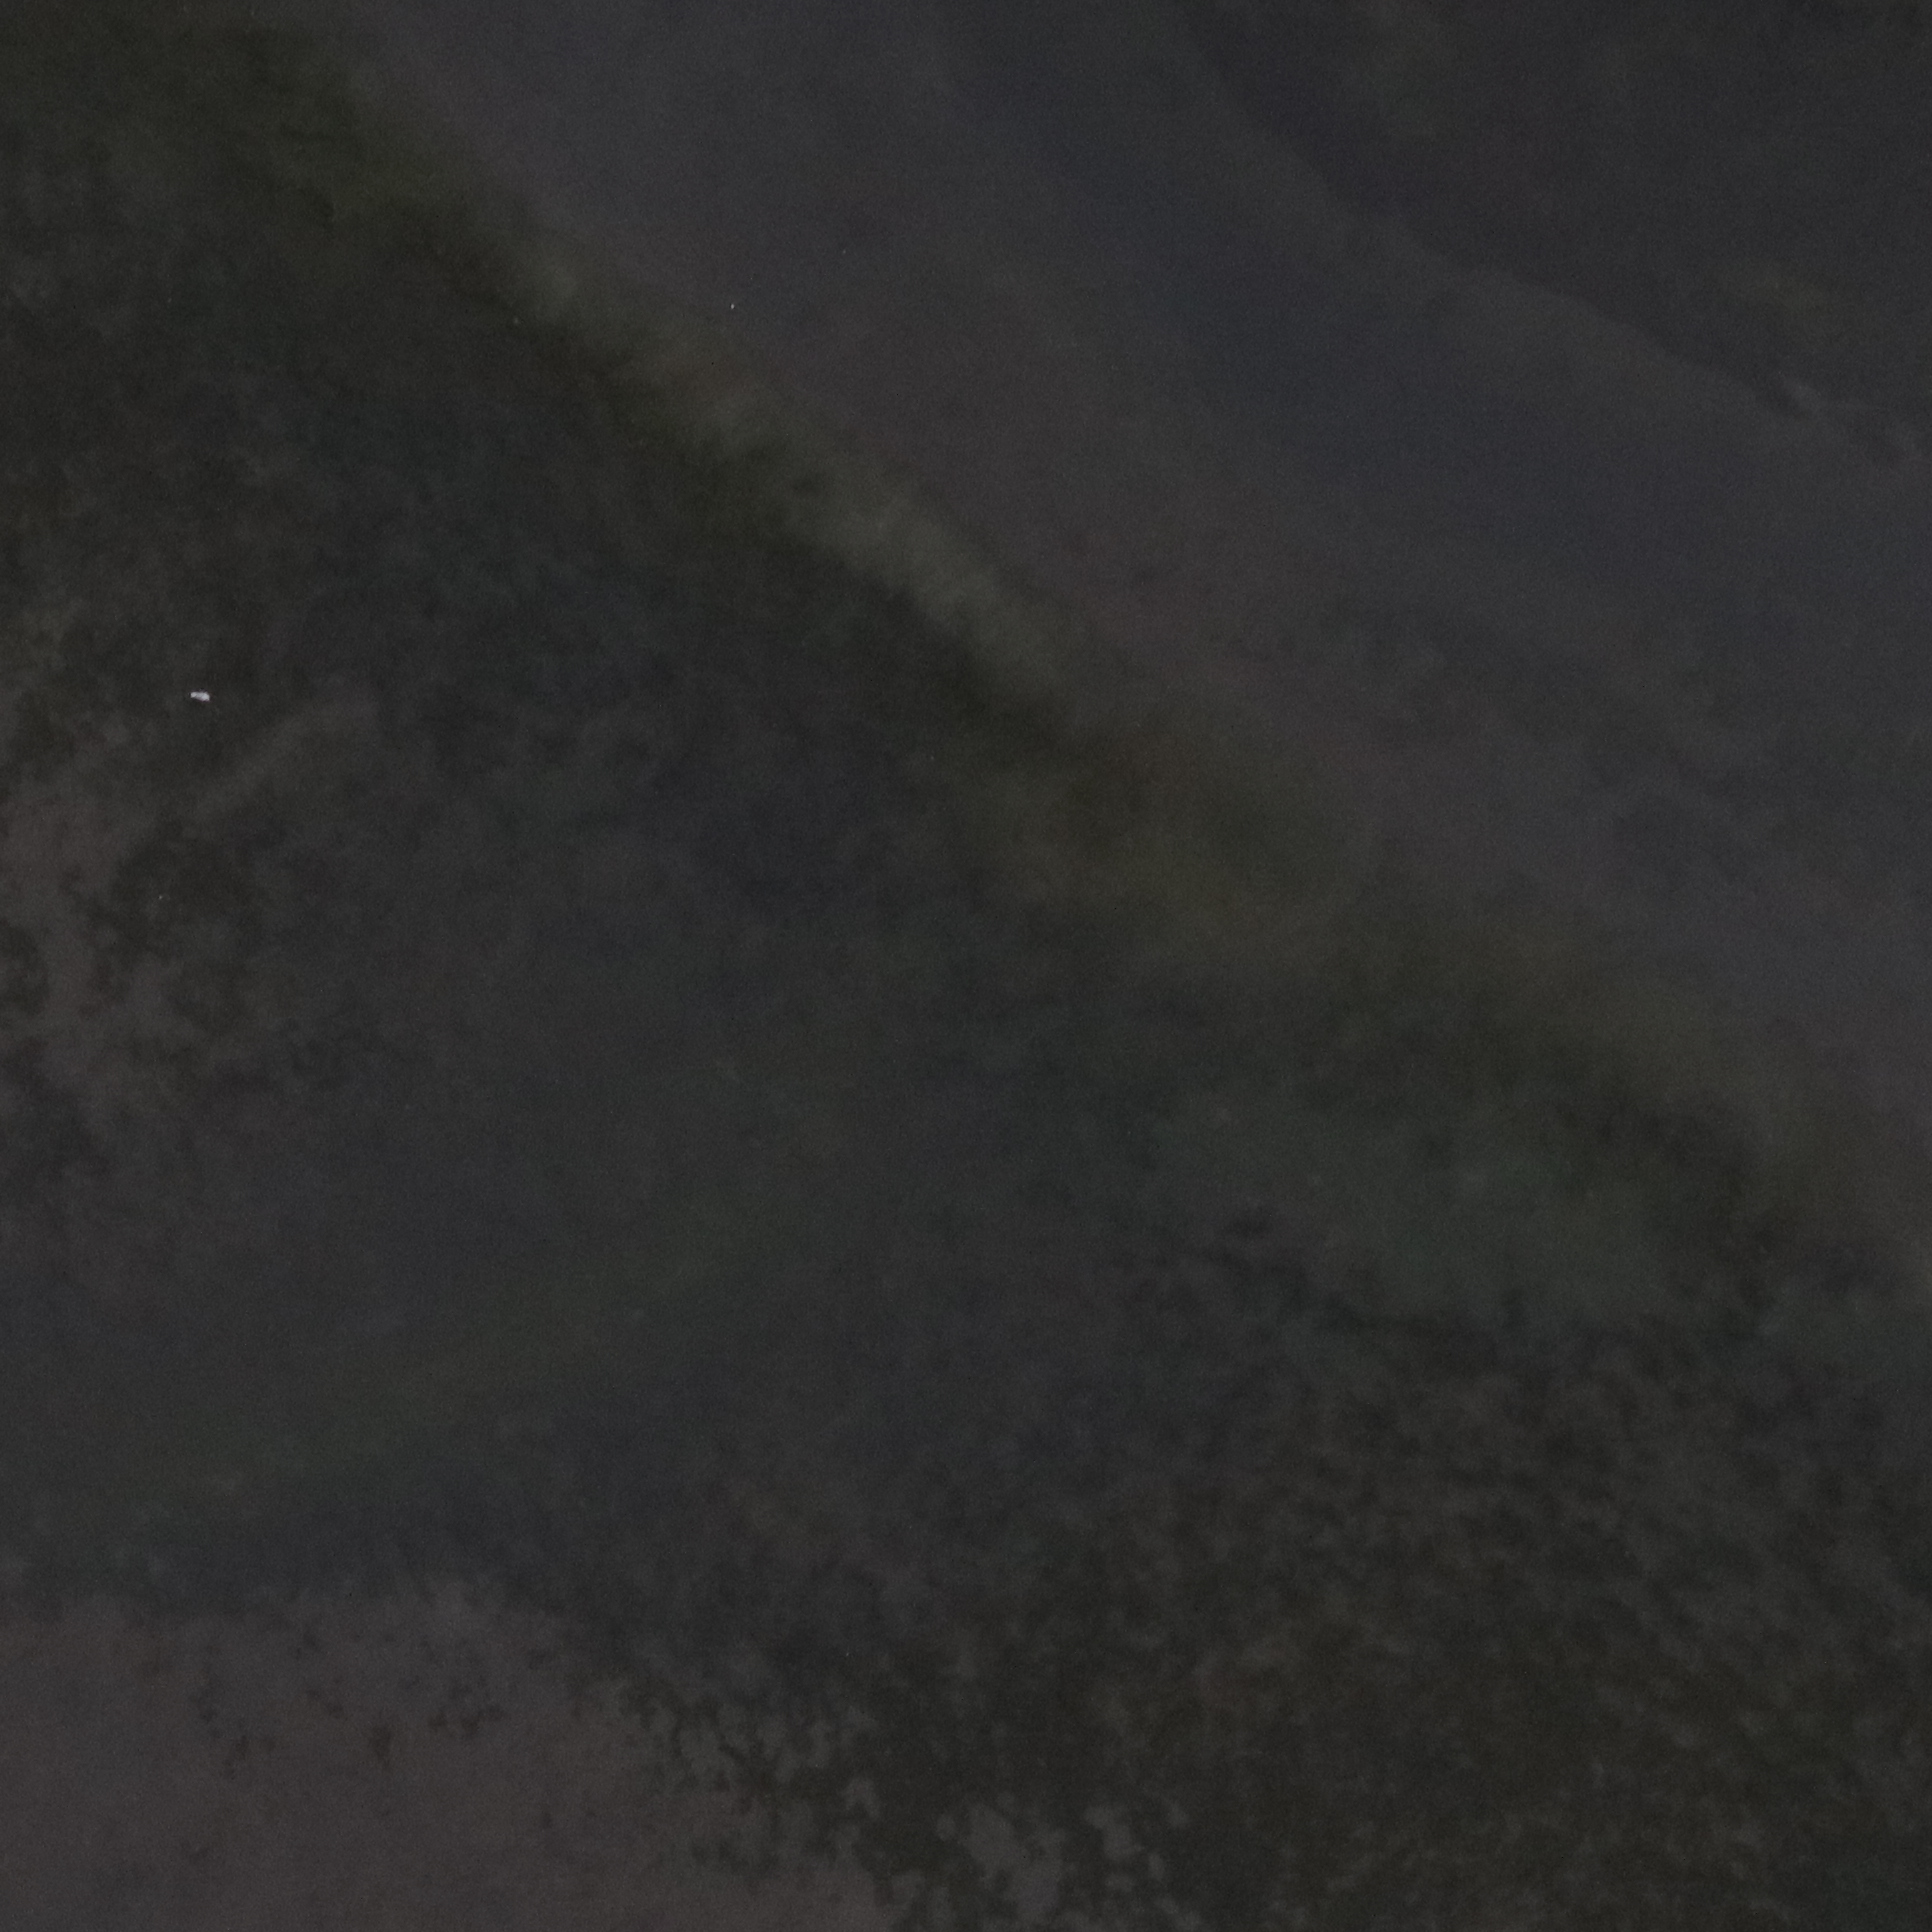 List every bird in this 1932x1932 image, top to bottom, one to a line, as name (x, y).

gull (200, 696)